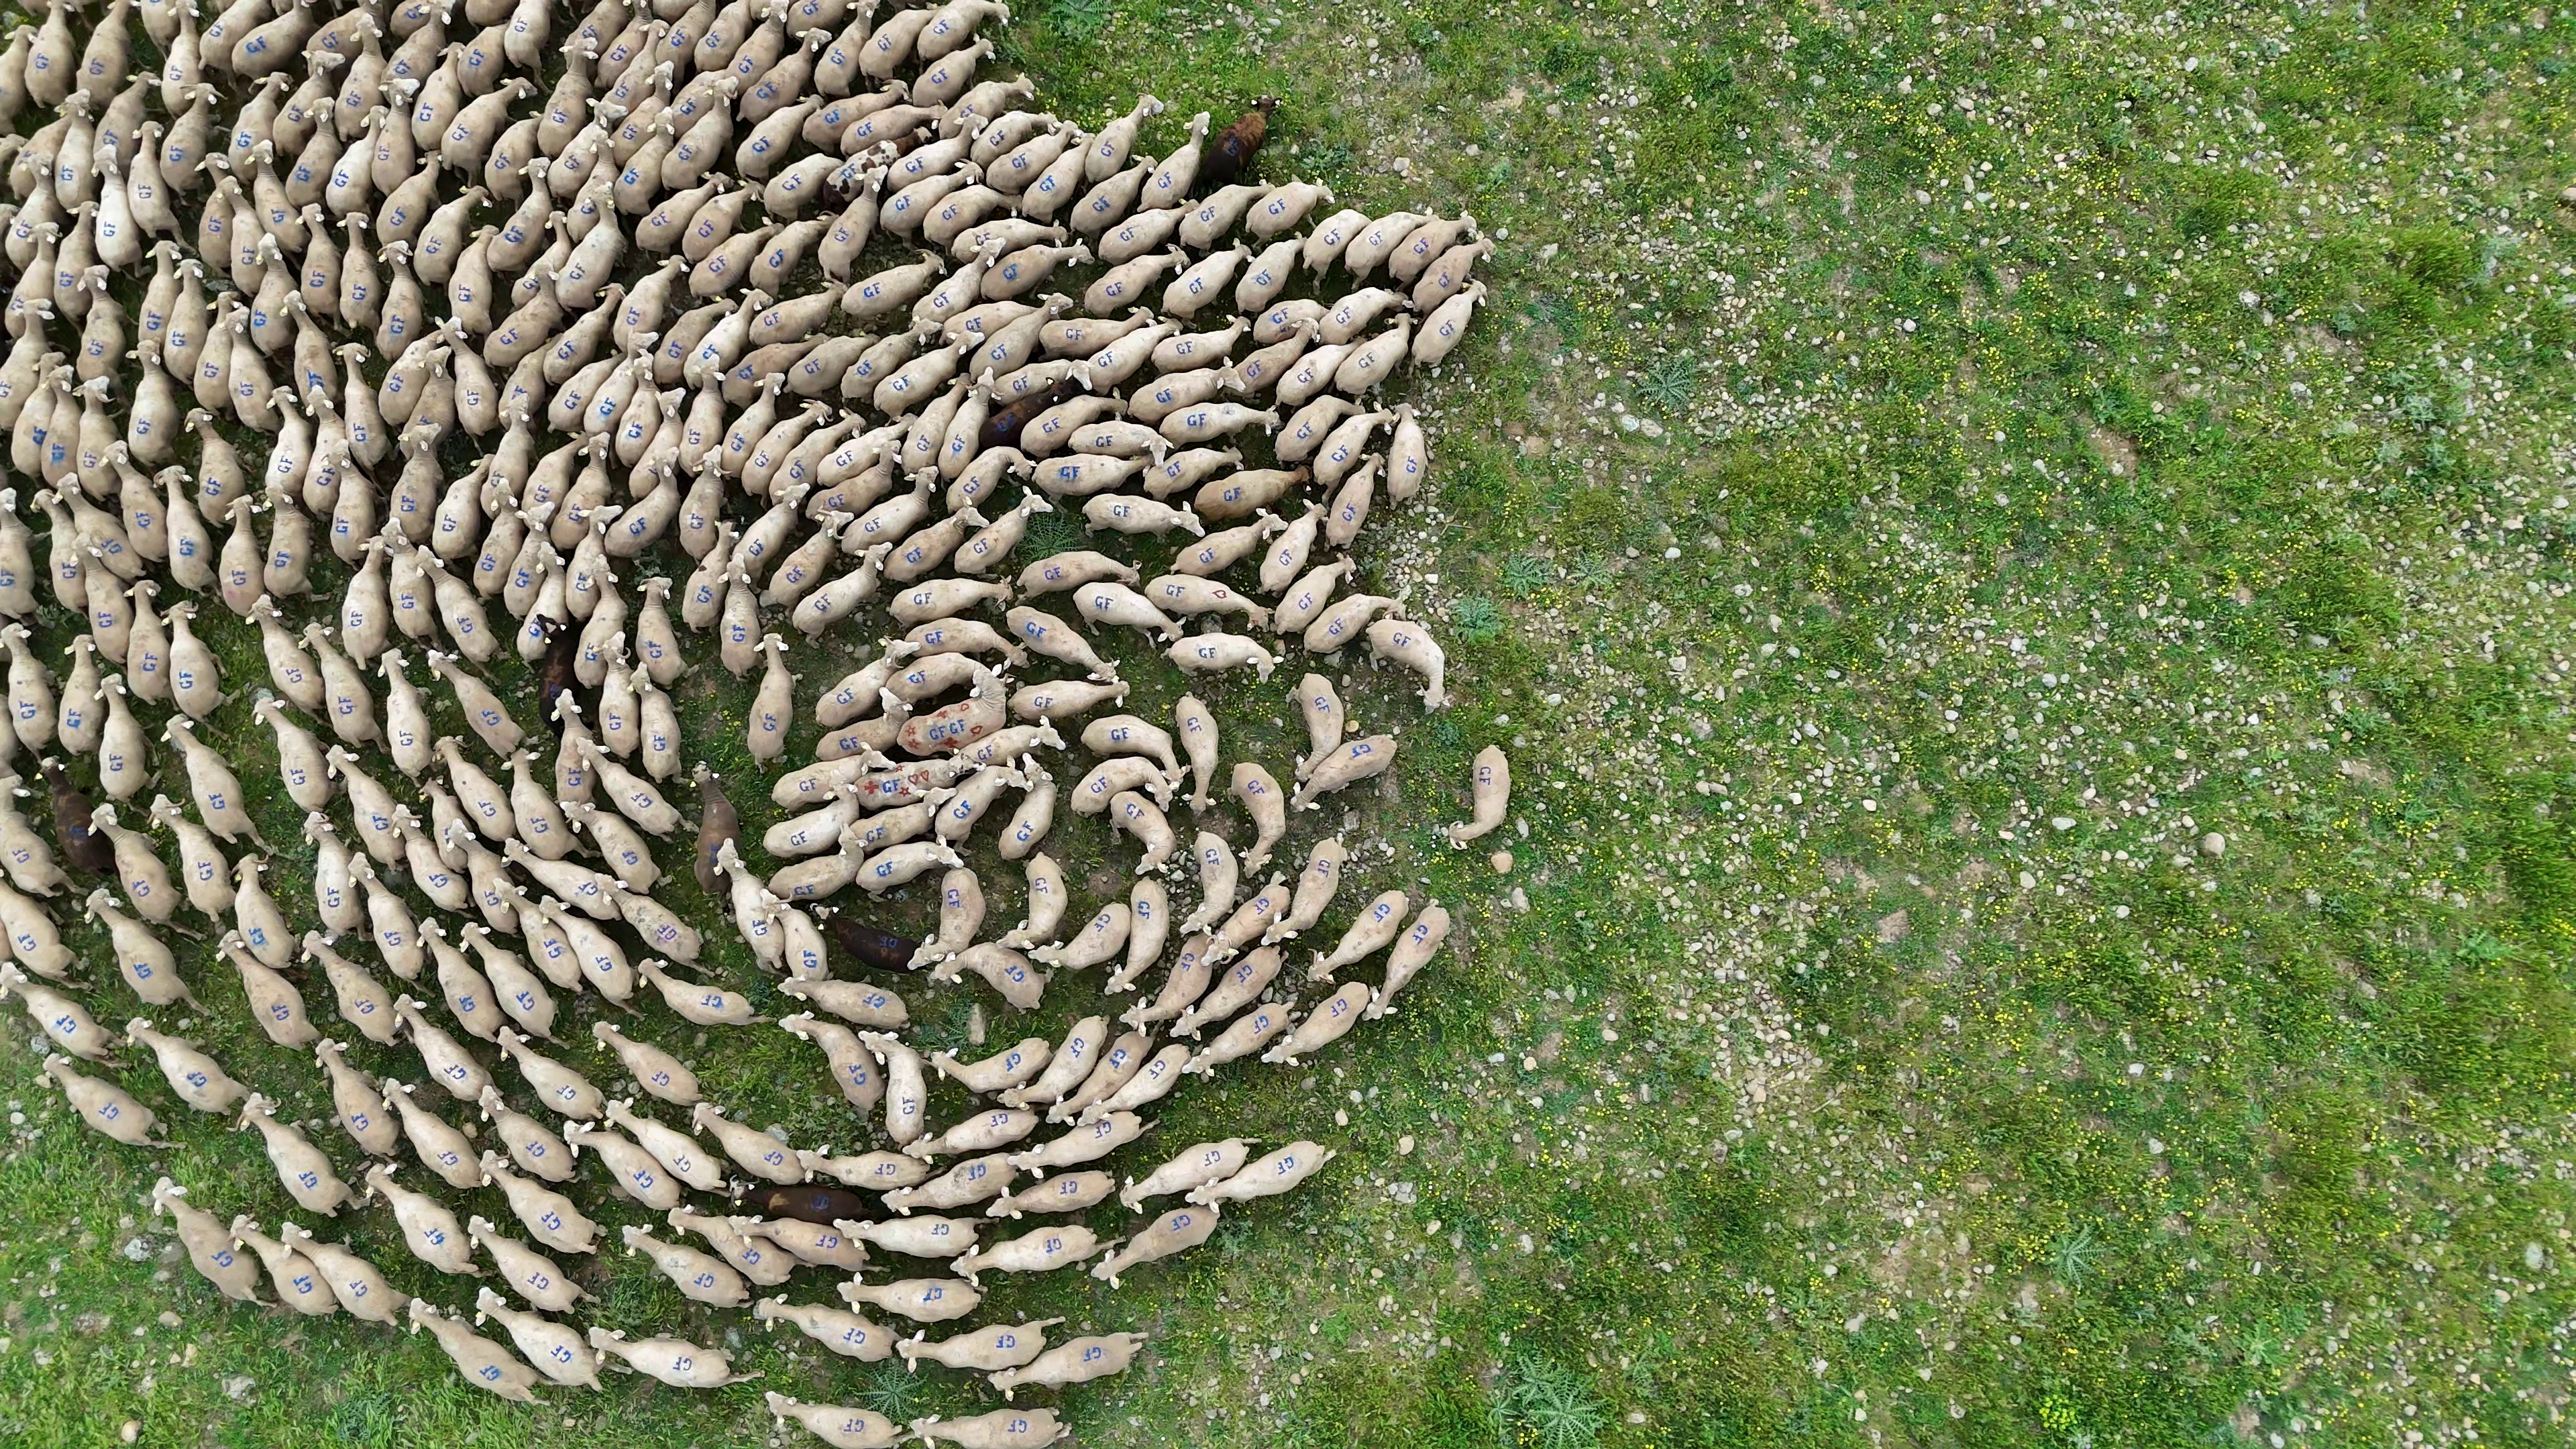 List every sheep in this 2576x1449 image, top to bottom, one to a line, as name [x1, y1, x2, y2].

sheep [17, 0, 108, 31]
sheep [24, 0, 81, 108]
sheep [76, 0, 143, 112]
sheep [140, 0, 181, 62]
sheep [162, 0, 210, 120]
sheep [198, 0, 271, 95]
sheep [206, 0, 234, 14]
sheep [231, 0, 321, 100]
sheep [272, 0, 293, 16]
sheep [306, 0, 387, 77]
sheep [390, 0, 456, 41]
sheep [466, 0, 520, 34]
sheep [504, 0, 573, 96]
sheep [562, 0, 600, 26]
sheep [564, 0, 634, 84]
sheep [597, 0, 654, 90]
sheep [651, 0, 699, 26]
sheep [655, 0, 716, 97]
sheep [694, 0, 753, 73]
sheep [725, 0, 790, 98]
sheep [749, 0, 800, 21]
sheep [786, 0, 858, 42]
sheep [814, 0, 881, 98]
sheep [887, 0, 927, 14]
sheep [917, 0, 1010, 76]
sheep [858, 2, 946, 92]
sheep [381, 2, 451, 104]
sheep [334, 13, 388, 142]
sheep [457, 15, 511, 98]
sheep [607, 19, 670, 128]
sheep [0, 25, 39, 136]
sheep [736, 27, 832, 125]
sheep [913, 33, 996, 107]
sheep [537, 37, 599, 159]
sheep [411, 42, 467, 151]
sheep [273, 50, 346, 158]
sheep [610, 59, 675, 168]
sheep [670, 68, 726, 139]
sheep [93, 71, 162, 181]
sheep [228, 72, 298, 189]
sheep [939, 72, 1035, 139]
sheep [661, 76, 740, 200]
sheep [441, 77, 538, 188]
sheep [371, 78, 420, 196]
sheep [802, 79, 912, 156]
sheep [160, 83, 231, 207]
sheep [54, 89, 98, 210]
sheep [1085, 93, 1164, 183]
sheep [735, 94, 826, 185]
sheep [1202, 95, 1283, 194]
sheep [285, 96, 344, 212]
sheep [547, 98, 628, 201]
sheep [841, 99, 948, 160]
sheep [325, 105, 389, 235]
sheep [613, 106, 675, 237]
sheep [485, 111, 544, 212]
sheep [970, 110, 1058, 172]
sheep [1137, 111, 1210, 213]
sheep [887, 113, 989, 194]
sheep [9, 114, 72, 200]
sheep [987, 120, 1084, 195]
sheep [127, 121, 200, 258]
sheep [566, 124, 621, 243]
sheep [823, 126, 933, 210]
sheep [1021, 132, 1096, 225]
sheep [0, 133, 29, 193]
sheep [244, 139, 311, 270]
sheep [91, 144, 151, 286]
sheep [5, 150, 65, 274]
sheep [376, 149, 442, 251]
sheep [194, 152, 235, 278]
sheep [763, 153, 844, 225]
sheep [1070, 155, 1158, 247]
sheep [486, 157, 555, 287]
sheep [880, 159, 984, 251]
sheep [818, 165, 888, 282]
sheep [636, 172, 735, 260]
sheep [217, 175, 267, 297]
sheep [682, 178, 765, 264]
sheep [1245, 177, 1335, 253]
sheep [1179, 179, 1275, 257]
sheep [555, 181, 628, 321]
sheep [923, 185, 1022, 260]
sheep [414, 185, 493, 298]
sheep [1098, 198, 1199, 265]
sheep [53, 201, 100, 338]
sheep [295, 203, 353, 339]
sheep [0, 204, 21, 295]
sheep [1344, 207, 1439, 292]
sheep [1303, 209, 1372, 296]
sheep [1389, 210, 1477, 292]
sheep [511, 211, 572, 310]
sheep [750, 211, 839, 303]
sheep [336, 212, 390, 341]
sheep [688, 217, 784, 303]
sheep [951, 218, 1069, 264]
sheep [5, 222, 72, 355]
sheep [448, 225, 499, 344]
sheep [1413, 230, 1497, 320]
sheep [1235, 231, 1308, 317]
sheep [250, 232, 300, 370]
sheep [909, 237, 1006, 328]
sheep [981, 238, 1095, 302]
sheep [1160, 238, 1256, 329]
sheep [377, 240, 434, 363]
sheep [138, 241, 183, 356]
sheep [1084, 243, 1191, 319]
sheep [841, 249, 948, 330]
sheep [613, 255, 690, 352]
sheep [483, 256, 567, 369]
sheep [163, 259, 217, 391]
sheep [76, 265, 143, 415]
sheep [749, 278, 848, 347]
sheep [1407, 278, 1488, 380]
sheep [543, 283, 626, 386]
sheep [1319, 287, 1414, 346]
sheep [684, 288, 774, 390]
sheep [279, 290, 345, 418]
sheep [194, 291, 243, 422]
sheep [969, 292, 1073, 382]
sheep [654, 295, 739, 386]
sheep [0, 298, 71, 431]
sheep [1253, 299, 1330, 349]
sheep [939, 300, 1041, 345]
sheep [1039, 306, 1154, 362]
sheep [218, 306, 281, 438]
sheep [1327, 313, 1424, 400]
sheep [841, 314, 943, 405]
sheep [1151, 314, 1251, 380]
sheep [434, 316, 506, 457]
sheep [1088, 316, 1183, 396]
sheep [1220, 317, 1321, 404]
sheep [583, 325, 659, 469]
sheep [378, 329, 447, 429]
sheep [874, 329, 985, 426]
sheep [783, 330, 881, 398]
sheep [498, 333, 563, 442]
sheep [722, 333, 832, 411]
sheep [1275, 334, 1367, 413]
sheep [125, 339, 180, 467]
sheep [332, 342, 399, 502]
sheep [400, 346, 455, 460]
sheep [546, 349, 626, 433]
sheep [6, 352, 66, 489]
sheep [615, 353, 662, 468]
sheep [678, 353, 728, 478]
sheep [1127, 356, 1246, 425]
sheep [994, 359, 1096, 406]
sheep [41, 364, 82, 488]
sheep [938, 366, 1011, 490]
sheep [721, 373, 785, 480]
sheep [901, 373, 973, 476]
sheep [72, 375, 123, 501]
sheep [978, 377, 1097, 451]
sheep [303, 384, 346, 530]
sheep [265, 385, 317, 512]
sheep [1020, 386, 1128, 462]
sheep [629, 387, 686, 499]
sheep [480, 393, 540, 520]
sheep [1275, 395, 1366, 471]
sheep [741, 399, 834, 512]
sheep [1313, 401, 1393, 510]
sheep [1159, 402, 1285, 461]
sheep [1387, 403, 1426, 510]
sheep [769, 406, 866, 506]
sheep [184, 408, 246, 528]
sheep [817, 413, 918, 487]
sheep [1068, 421, 1174, 467]
sheep [390, 422, 447, 544]
sheep [521, 430, 589, 531]
sheep [550, 431, 610, 551]
sheep [319, 438, 390, 571]
sheep [805, 440, 902, 522]
sheep [98, 440, 169, 563]
sheep [679, 445, 734, 566]
sheep [604, 446, 680, 563]
sheep [946, 446, 1037, 515]
sheep [1143, 446, 1244, 501]
sheep [1323, 452, 1386, 555]
sheep [432, 454, 495, 573]
sheep [1032, 454, 1155, 514]
sheep [1194, 464, 1315, 529]
sheep [153, 465, 223, 597]
sheep [842, 466, 939, 556]
sheep [52, 472, 156, 586]
sheep [473, 478, 530, 599]
sheep [263, 480, 333, 602]
sheep [732, 483, 810, 594]
sheep [954, 485, 1053, 581]
sheep [0, 487, 56, 629]
sheep [30, 489, 90, 623]
sheep [884, 492, 989, 587]
sheep [1082, 493, 1205, 543]
sheep [218, 494, 264, 617]
sheep [1257, 500, 1329, 598]
sheep [503, 501, 555, 621]
sheep [768, 505, 854, 617]
sheep [566, 505, 623, 621]
sheep [1170, 508, 1289, 578]
sheep [681, 515, 745, 638]
sheep [374, 517, 448, 656]
sheep [69, 531, 135, 675]
sheep [342, 536, 393, 670]
sheep [517, 541, 569, 674]
sheep [791, 542, 892, 650]
sheep [414, 545, 511, 686]
sheep [1015, 551, 1142, 606]
sheep [1275, 552, 1357, 635]
sheep [574, 553, 629, 689]
sheep [717, 553, 767, 676]
sheep [889, 574, 1014, 631]
sheep [1144, 574, 1275, 632]
sheep [636, 577, 700, 690]
sheep [123, 580, 180, 712]
sheep [1073, 582, 1187, 650]
sheep [1304, 593, 1406, 654]
sheep [245, 594, 334, 729]
sheep [160, 600, 240, 741]
sheep [1006, 606, 1120, 682]
sheep [540, 614, 580, 738]
sheep [905, 617, 1030, 669]
sheep [1366, 619, 1450, 713]
sheep [0, 622, 58, 765]
sheep [298, 622, 391, 756]
sheep [593, 631, 640, 759]
sheep [1160, 632, 1284, 684]
sheep [747, 633, 803, 774]
sheep [58, 634, 109, 756]
sheep [816, 636, 922, 728]
sheep [378, 648, 447, 788]
sheep [427, 649, 539, 761]
sheep [886, 651, 1017, 706]
sheep [626, 661, 690, 785]
sheep [896, 664, 1006, 756]
sheep [1286, 673, 1344, 783]
sheep [94, 673, 160, 818]
sheep [1007, 675, 1130, 721]
sheep [816, 687, 913, 762]
sheep [550, 688, 598, 804]
sheep [1175, 691, 1219, 816]
sheep [0, 694, 44, 800]
sheep [252, 697, 347, 812]
sheep [161, 713, 275, 856]
sheep [960, 715, 1066, 765]
sheep [1081, 714, 1191, 792]
sheep [1290, 735, 1398, 813]
sheep [432, 735, 516, 842]
sheep [575, 737, 699, 845]
sheep [771, 741, 897, 819]
sheep [1448, 744, 1511, 850]
sheep [325, 744, 406, 871]
sheep [501, 748, 602, 860]
sheep [854, 748, 986, 810]
sheep [999, 752, 1057, 860]
sheep [935, 754, 1034, 856]
sheep [33, 755, 122, 882]
sheep [1071, 757, 1180, 818]
sheep [689, 761, 741, 909]
sheep [1227, 762, 1286, 879]
sheep [763, 769, 859, 856]
sheep [0, 774, 91, 897]
sheep [418, 775, 474, 874]
sheep [850, 787, 958, 857]
sheep [1110, 791, 1177, 875]
sheep [146, 794, 236, 922]
sheep [559, 801, 672, 894]
sheep [87, 803, 208, 941]
sheep [390, 804, 477, 921]
sheep [300, 811, 375, 942]
sheep [447, 818, 525, 939]
sheep [768, 823, 868, 900]
sheep [1180, 831, 1238, 936]
sheep [856, 834, 964, 902]
sheep [501, 837, 622, 921]
sheep [1261, 837, 1348, 946]
sheep [713, 838, 785, 974]
sheep [348, 852, 436, 998]
sheep [996, 852, 1068, 949]
sheep [230, 853, 308, 980]
sheep [907, 866, 986, 970]
sheep [0, 869, 94, 992]
sheep [594, 872, 715, 978]
sheep [493, 877, 583, 992]
sheep [1105, 879, 1170, 996]
sheep [1201, 884, 1290, 967]
sheep [84, 888, 211, 1017]
sheep [759, 888, 834, 980]
sheep [1307, 890, 1409, 988]
sheep [539, 895, 645, 1021]
sheep [1362, 899, 1450, 1021]
sheep [810, 903, 926, 974]
sheep [1028, 903, 1131, 972]
sheep [416, 917, 521, 1043]
sheep [0, 919, 14, 967]
sheep [460, 922, 571, 1050]
sheep [216, 930, 323, 1051]
sheep [300, 930, 415, 1046]
sheep [1119, 932, 1214, 1037]
sheep [930, 942, 1054, 1014]
sheep [1170, 946, 1290, 1040]
sheep [637, 958, 776, 1026]
sheep [0, 962, 133, 1070]
sheep [777, 975, 911, 1030]
sheep [1260, 982, 1376, 1066]
sheep [393, 994, 504, 1102]
sheep [1182, 1001, 1294, 1077]
sheep [778, 1010, 887, 1110]
sheep [997, 1015, 1111, 1110]
sheep [126, 1017, 251, 1116]
sheep [1046, 1018, 1164, 1126]
sheep [592, 1021, 703, 1106]
sheep [497, 1026, 608, 1119]
sheep [858, 1031, 937, 1149]
sheep [930, 1037, 1054, 1094]
sheep [315, 1038, 407, 1170]
sheep [1077, 1044, 1202, 1127]
sheep [42, 1053, 187, 1149]
sheep [382, 1078, 482, 1189]
sheep [478, 1085, 577, 1182]
sheep [226, 1093, 371, 1218]
sheep [604, 1098, 732, 1197]
sheep [692, 1102, 806, 1185]
sheep [903, 1104, 1050, 1164]
sheep [1007, 1111, 1161, 1178]
sheep [563, 1120, 690, 1211]
sheep [1118, 1137, 1261, 1214]
sheep [1184, 1140, 1336, 1213]
sheep [796, 1144, 945, 1191]
sheep [880, 1149, 1022, 1216]
sheep [479, 1149, 608, 1254]
sheep [366, 1164, 499, 1278]
sheep [985, 1171, 1116, 1220]
sheep [728, 1173, 874, 1226]
sheep [151, 1176, 277, 1308]
sheep [1090, 1198, 1226, 1291]
sheep [668, 1204, 818, 1286]
sheep [227, 1212, 339, 1315]
sheep [728, 1215, 892, 1273]
sheep [834, 1215, 1000, 1258]
sheep [467, 1215, 601, 1314]
sheep [281, 1221, 411, 1327]
sheep [622, 1224, 754, 1309]
sheep [950, 1225, 1127, 1286]
sheep [836, 1271, 988, 1323]
sheep [475, 1287, 632, 1392]
sheep [758, 1294, 903, 1363]
sheep [409, 1297, 560, 1406]
sheep [895, 1316, 1066, 1373]
sheep [588, 1327, 765, 1388]
sheep [987, 1332, 1150, 1402]
sheep [765, 1390, 915, 1449]
sheep [909, 1407, 1072, 1449]